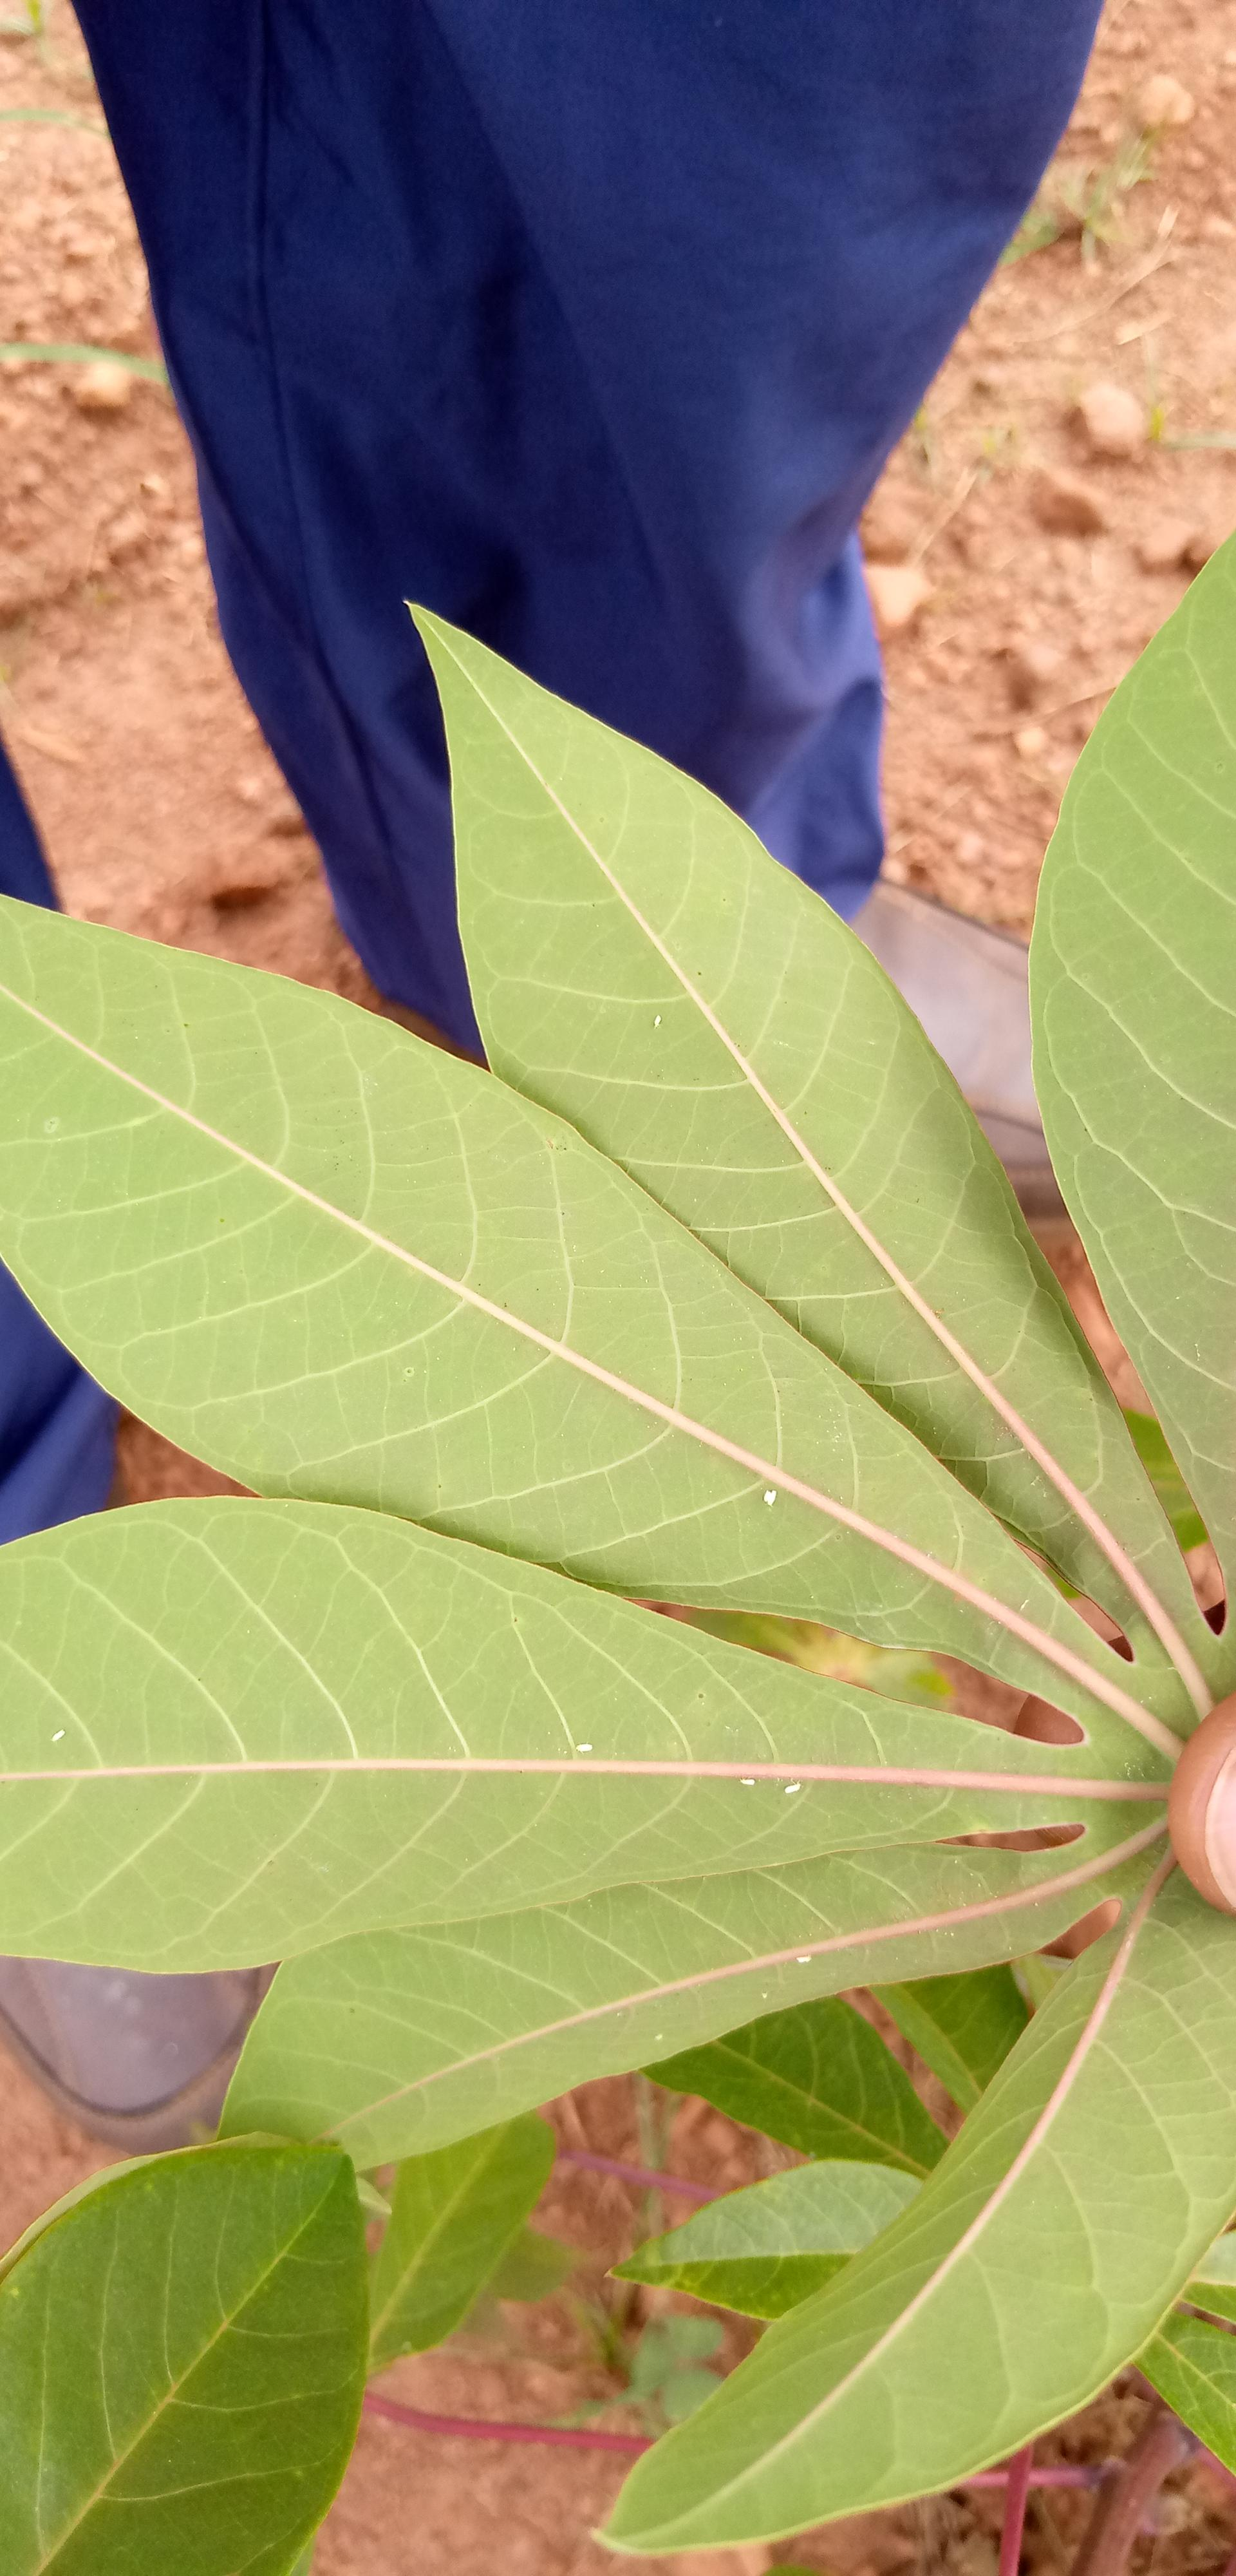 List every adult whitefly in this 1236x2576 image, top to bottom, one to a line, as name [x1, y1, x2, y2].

whitefly [651, 1012, 664, 1030]
whitefly [767, 1488, 777, 1507]
whitefly [762, 1490, 772, 1503]
whitefly [48, 1726, 69, 1746]
whitefly [572, 1741, 595, 1755]
whitefly [779, 1775, 809, 1799]
whitefly [736, 1776, 758, 1788]
whitefly [793, 1954, 814, 1965]